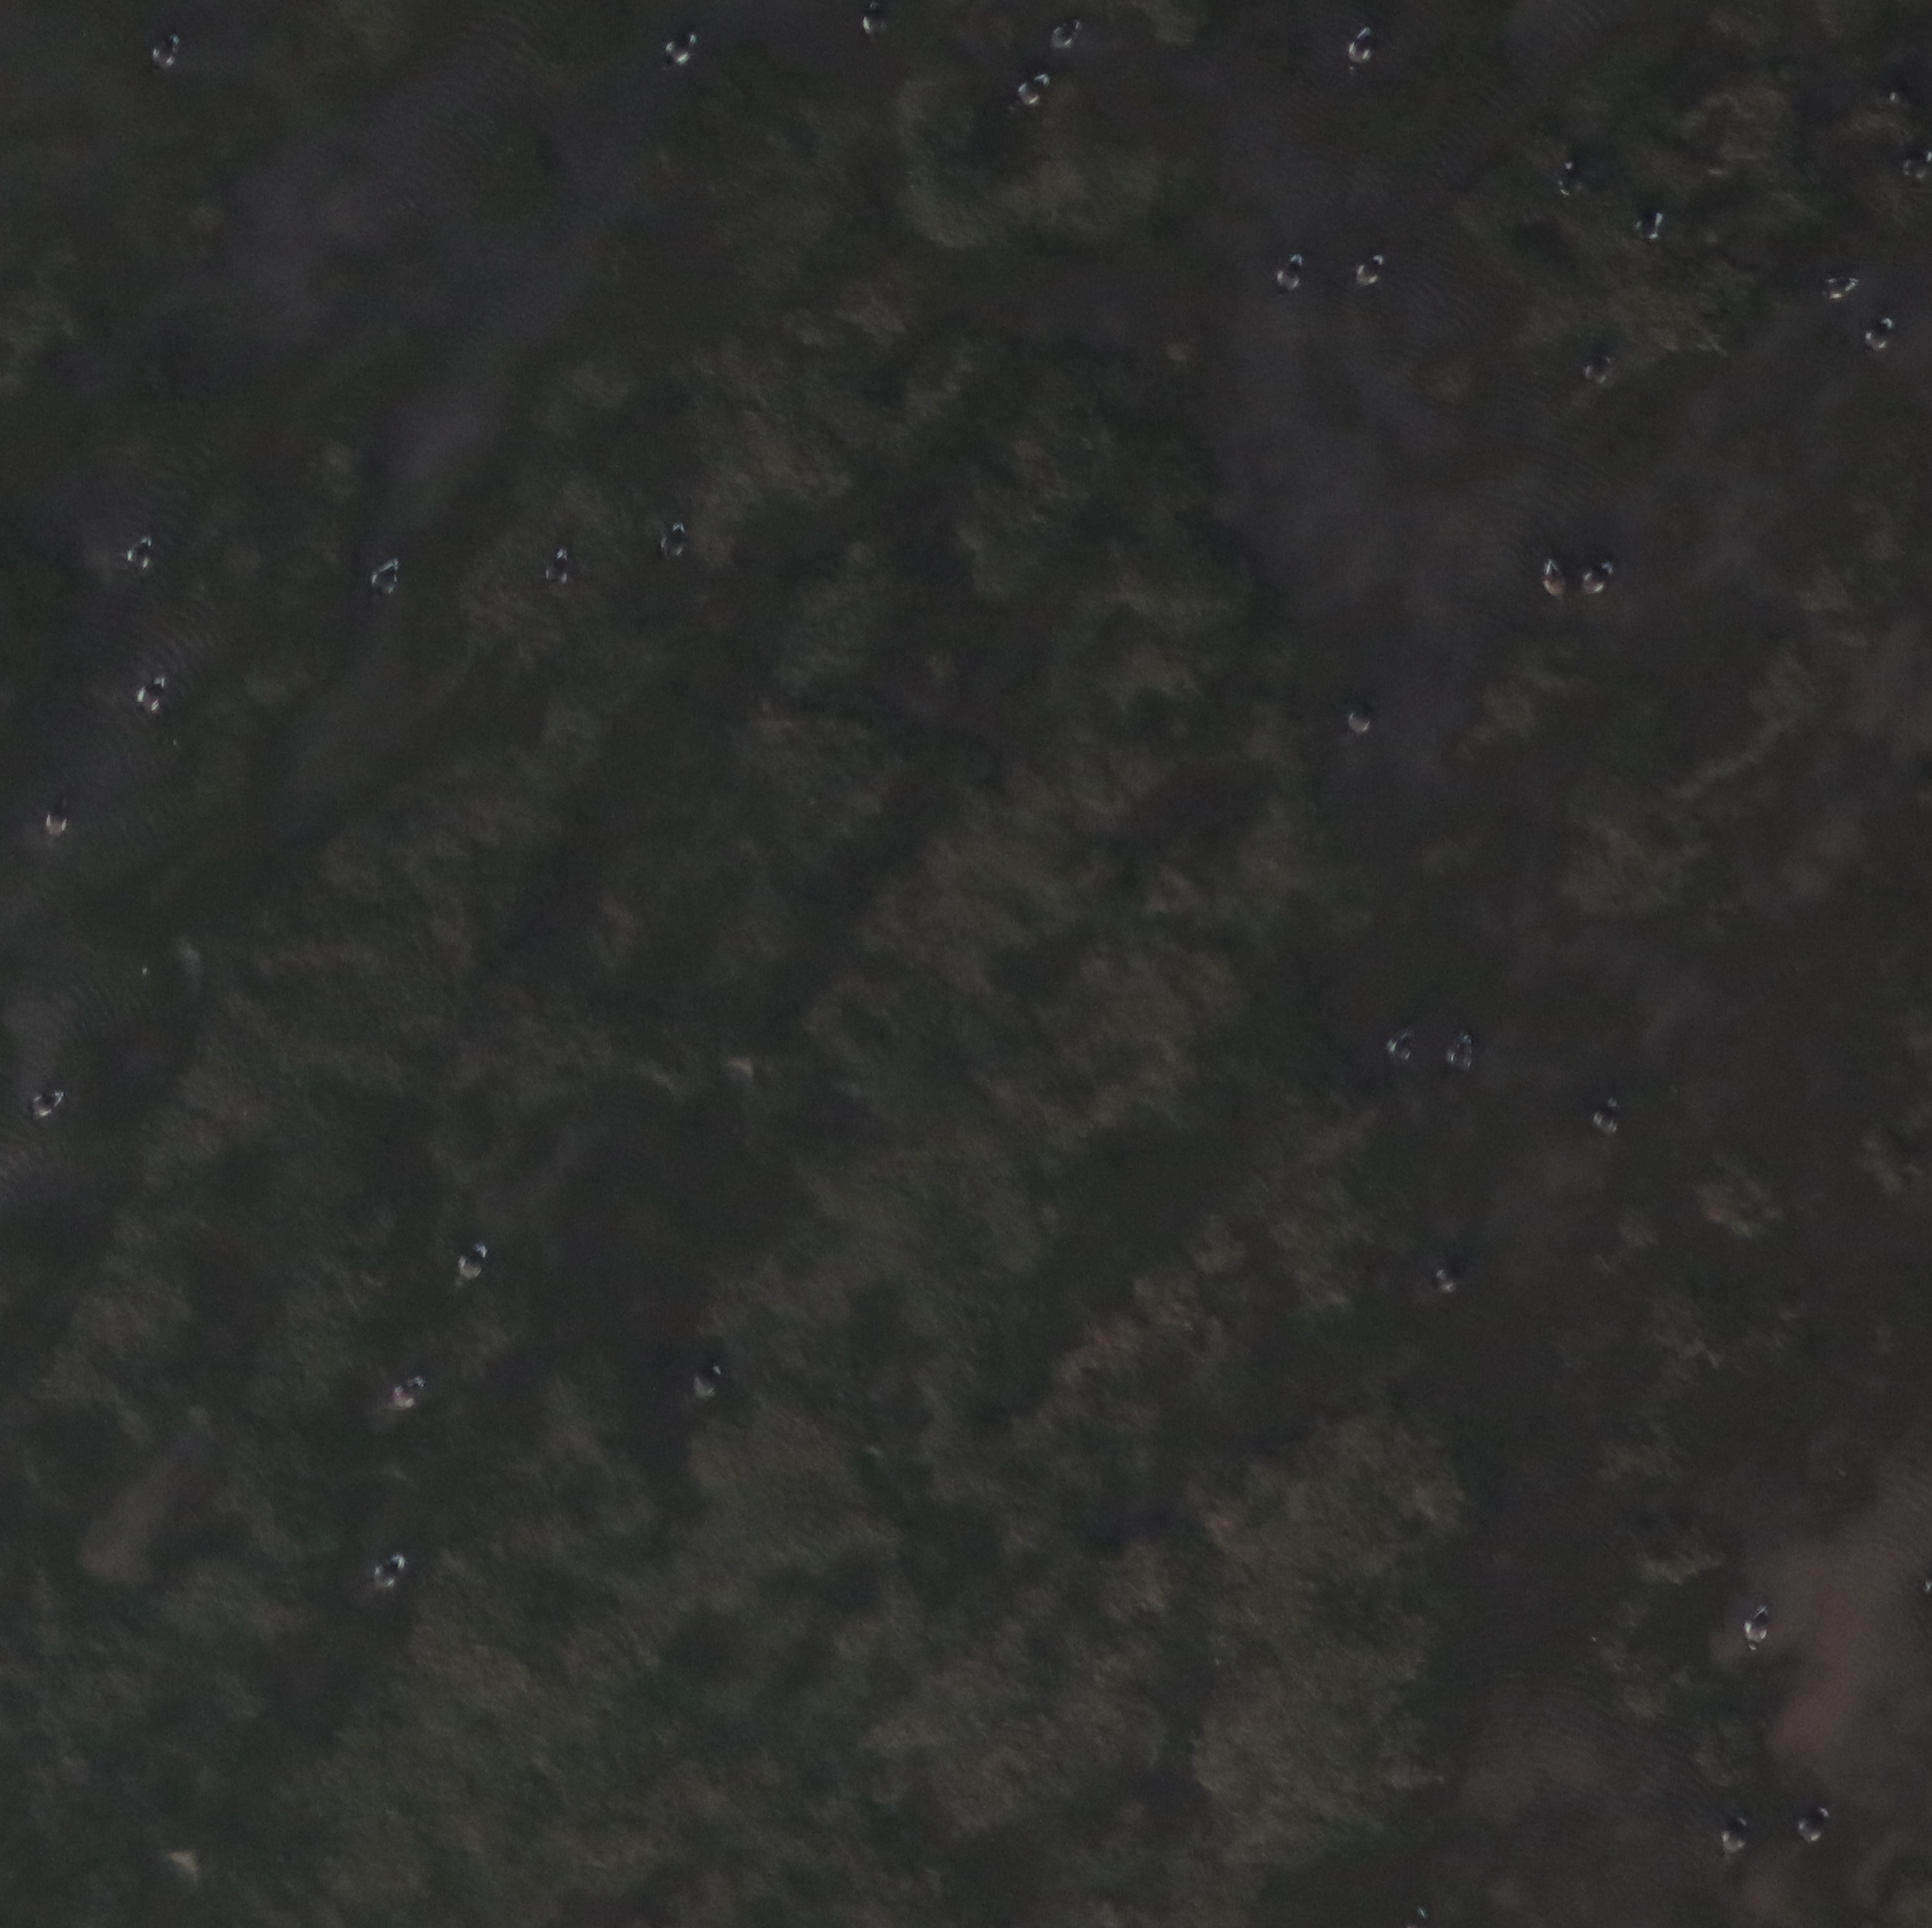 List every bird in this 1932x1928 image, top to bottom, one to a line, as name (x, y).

brant (878, 23)
brant (1071, 35)
brant (679, 52)
brant (1366, 57)
brant (171, 67)
brant (1031, 91)
brant (1920, 169)
brant (1570, 180)
brant (1644, 223)
brant (1372, 269)
brant (1290, 276)
brant (1842, 285)
brant (1881, 338)
brant (1604, 361)
brant (684, 544)
brant (140, 556)
brant (562, 560)
brant (1552, 580)
brant (1596, 581)
brant (386, 582)
brant (150, 697)
brant (57, 827)
brant (1401, 1041)
brant (1455, 1047)
brant (47, 1105)
brant (1606, 1130)
brant (472, 1265)
brant (1441, 1277)
brant (404, 1392)
brant (387, 1572)
brant (1929, 1584)
brant (1757, 1631)
brant (1813, 1827)
brant (1731, 1838)